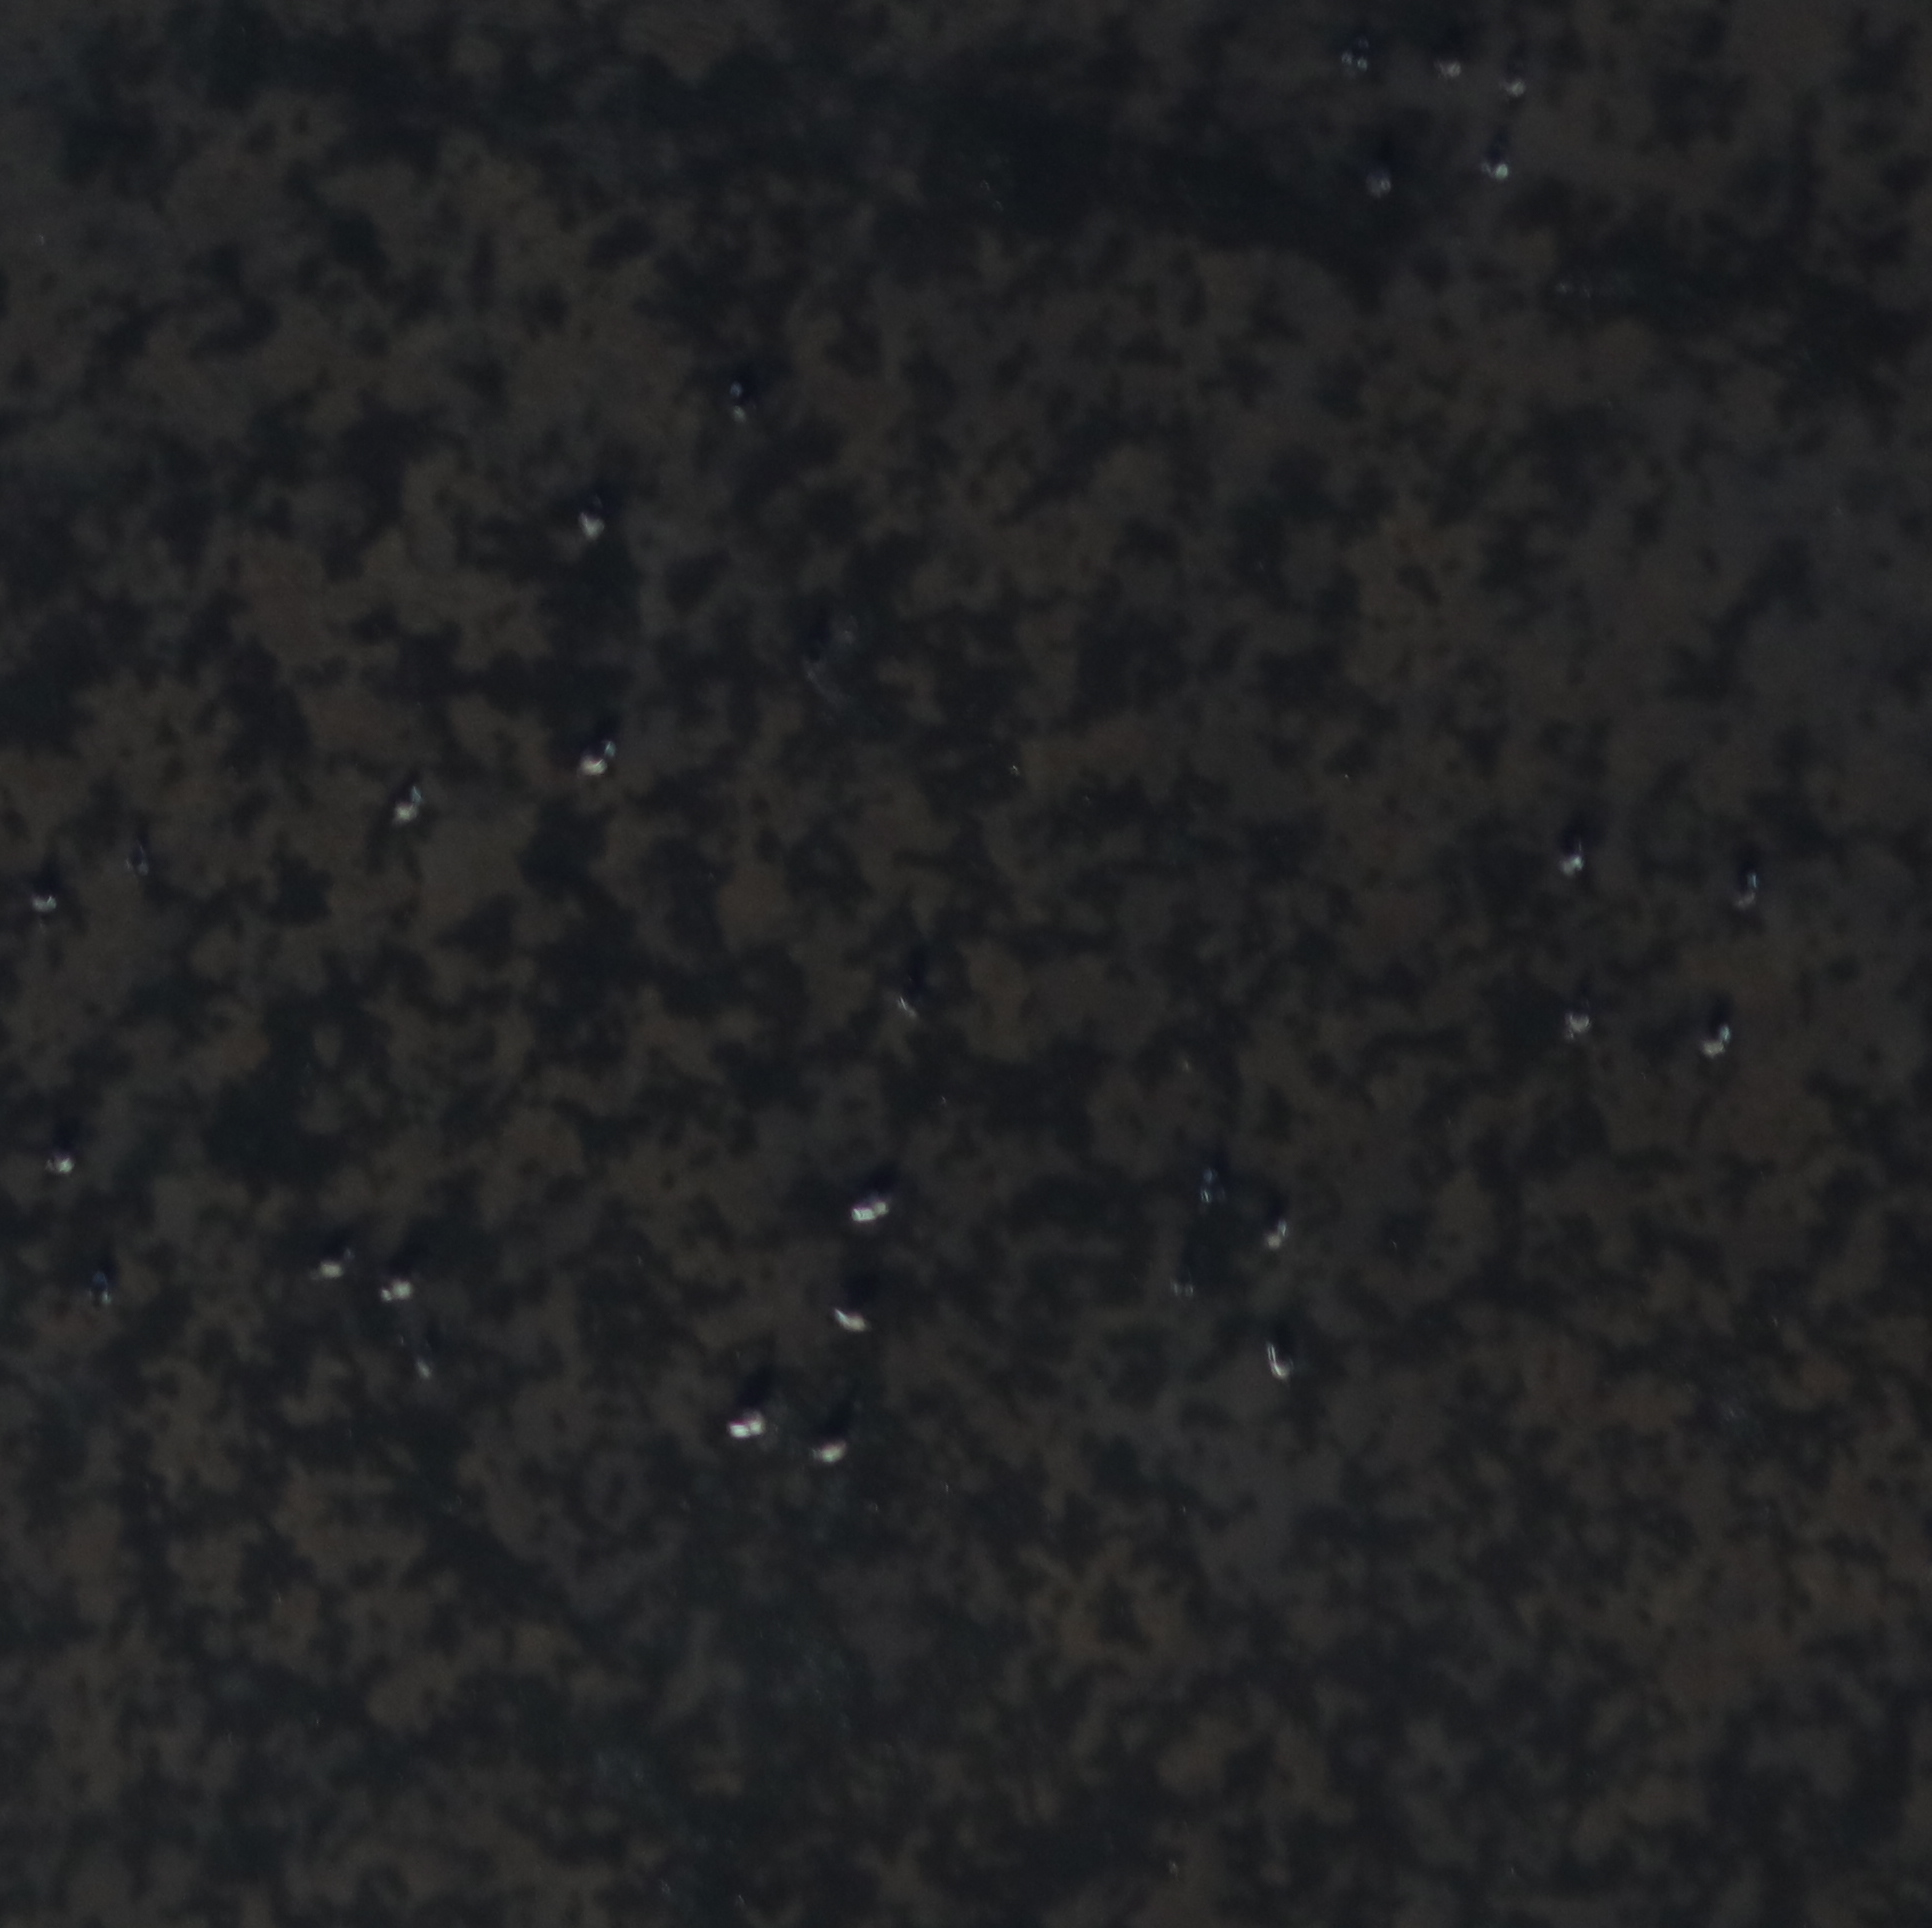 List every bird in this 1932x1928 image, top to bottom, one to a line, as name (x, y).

brant (1449, 57)
brant (1349, 58)
brant (1508, 79)
brant (1495, 165)
brant (1383, 187)
brant (735, 401)
brant (593, 522)
brant (596, 750)
brant (405, 808)
brant (1581, 865)
brant (142, 868)
brant (1750, 891)
brant (36, 899)
brant (896, 1014)
brant (1573, 1018)
brant (1707, 1043)
brant (65, 1156)
brant (875, 1196)
brant (1216, 1196)
brant (1280, 1233)
brant (335, 1268)
brant (405, 1286)
brant (99, 1288)
brant (1187, 1288)
brant (856, 1318)
brant (418, 1360)
brant (1278, 1362)
brant (756, 1428)
brant (839, 1457)